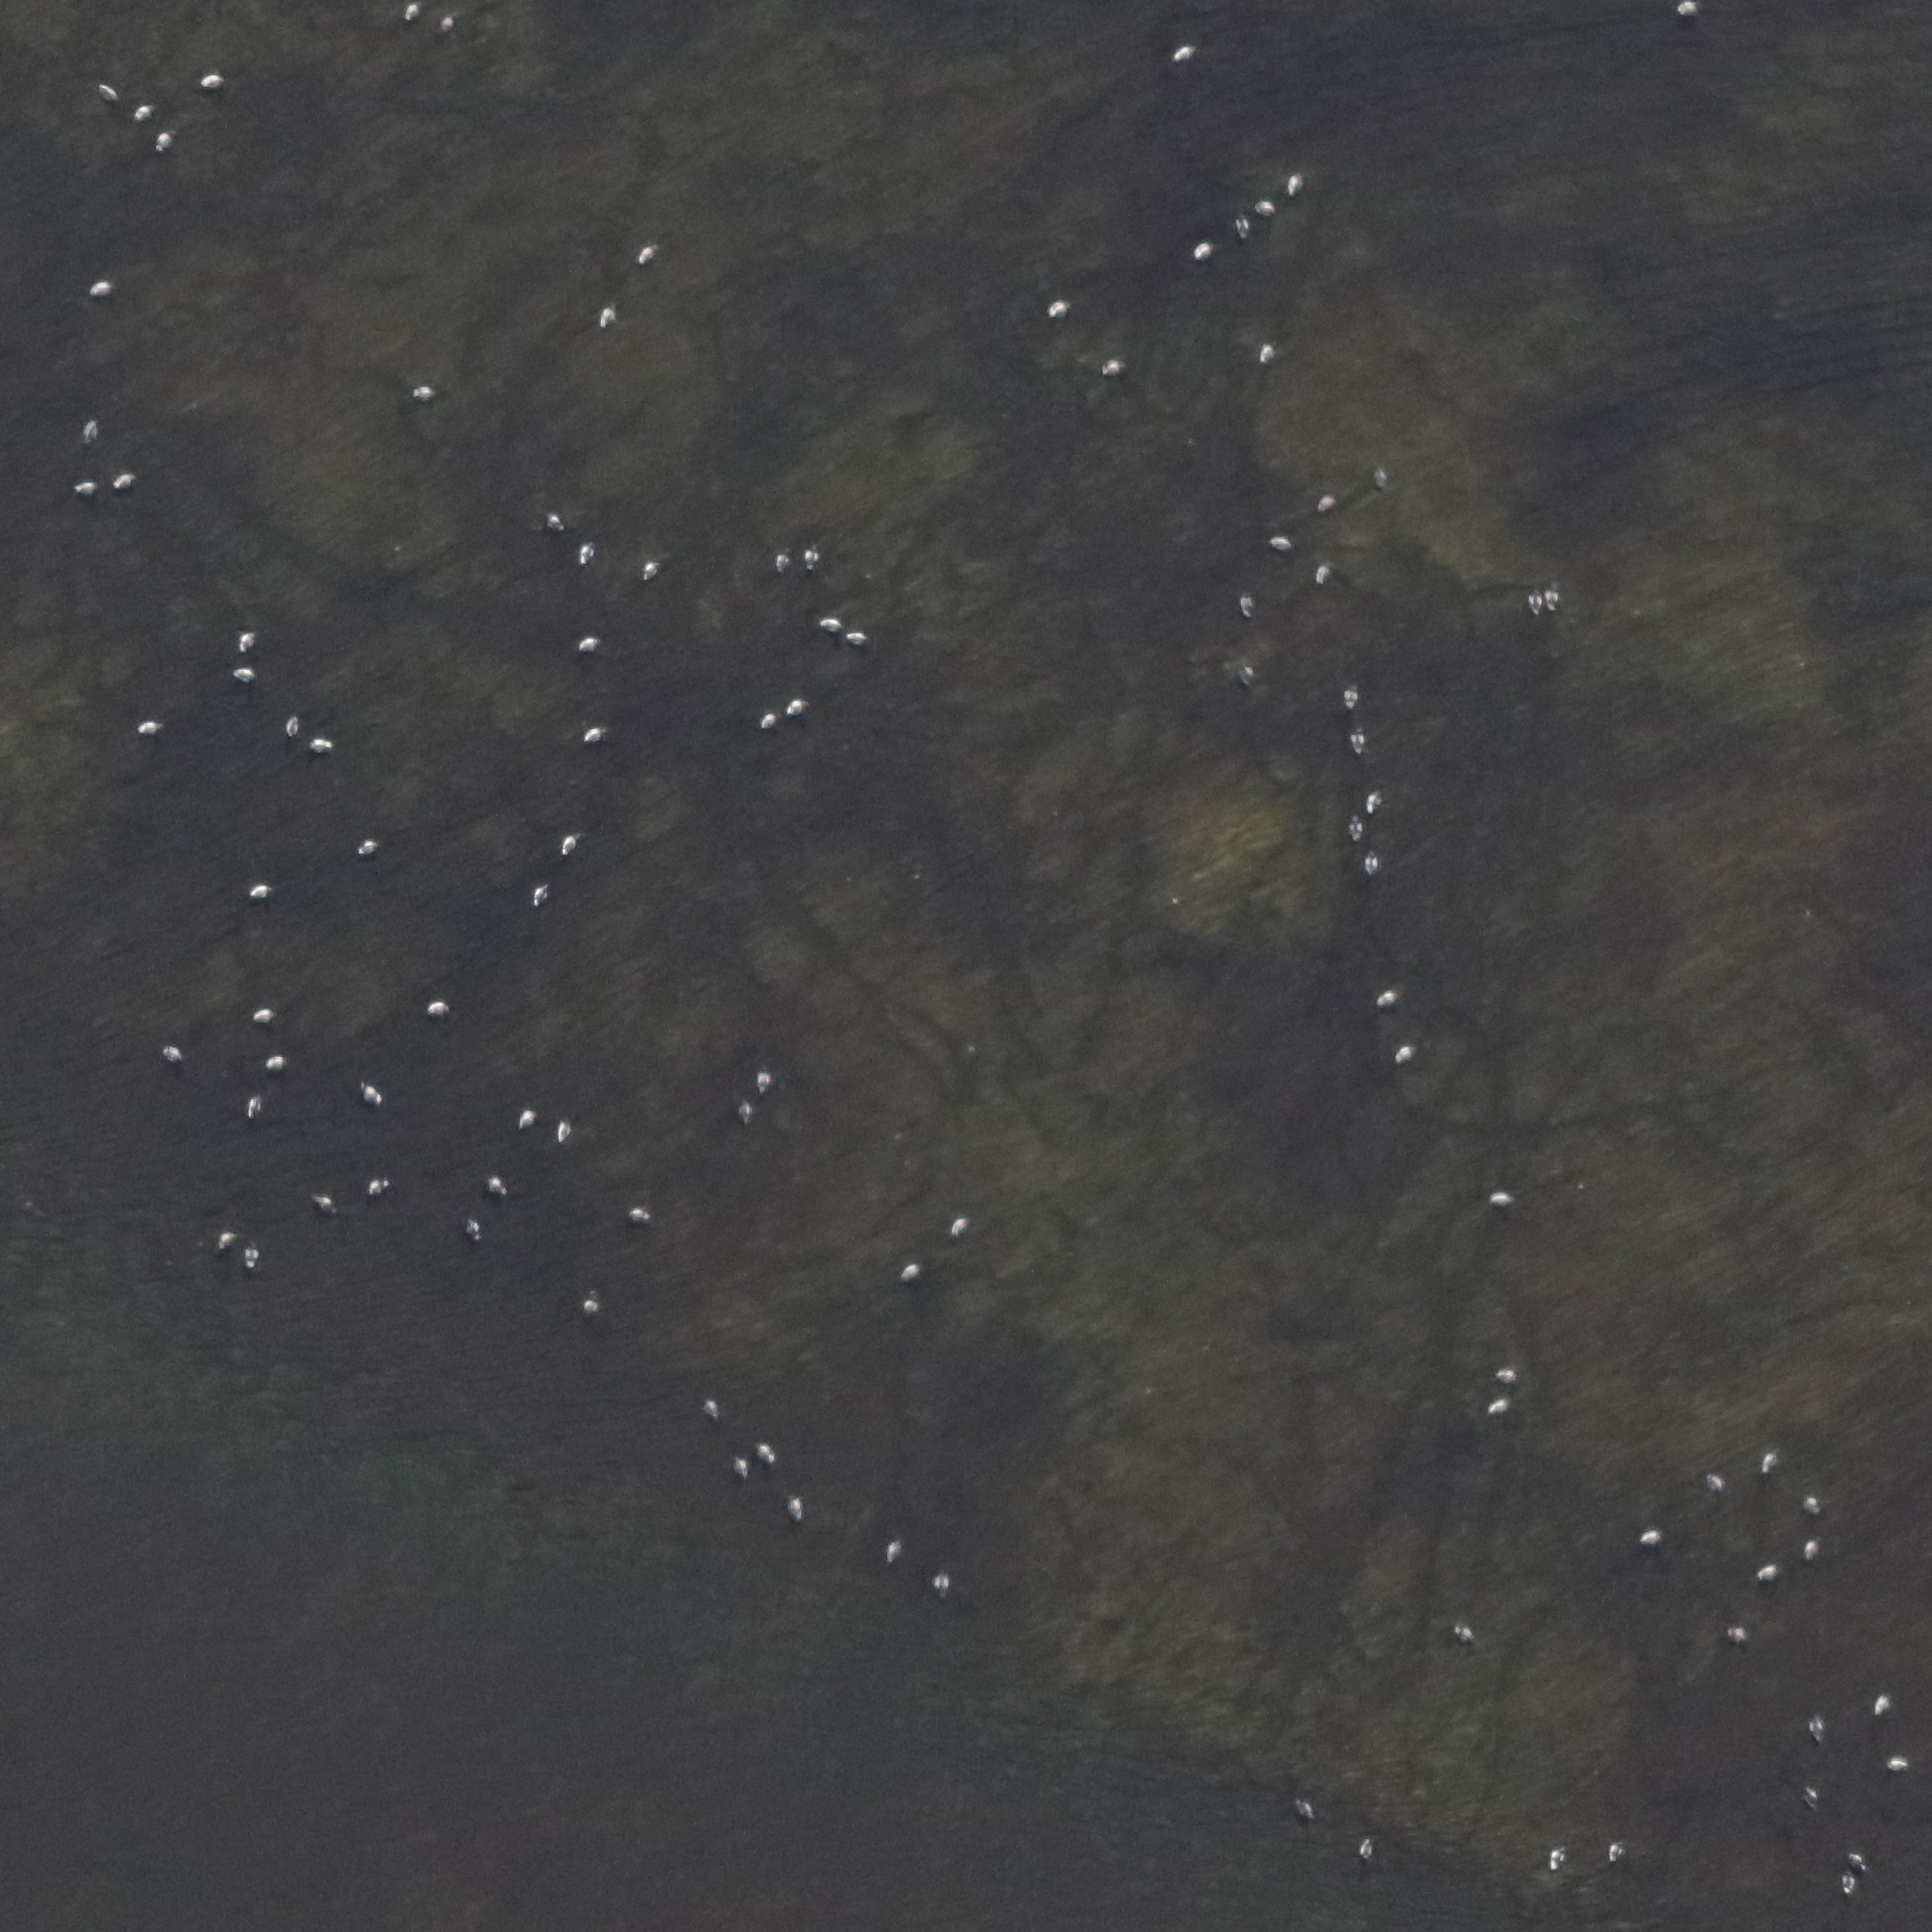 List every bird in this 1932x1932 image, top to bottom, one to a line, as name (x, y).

brant (1689, 14)
brant (414, 15)
brant (457, 21)
brant (1189, 47)
brant (219, 75)
brant (120, 83)
brant (149, 110)
brant (162, 147)
brant (1306, 182)
brant (1262, 213)
brant (1247, 229)
brant (647, 253)
brant (1213, 253)
brant (104, 287)
brant (1053, 307)
brant (611, 319)
brant (1265, 354)
brant (1109, 363)
brant (421, 394)
brant (99, 434)
brant (1366, 480)
brant (99, 482)
brant (130, 482)
brant (1330, 502)
brant (554, 523)
brant (1279, 536)
brant (808, 548)
brant (585, 558)
brant (777, 563)
brant (1330, 569)
brant (646, 571)
brant (1249, 591)
brant (1560, 593)
brant (1530, 599)
brant (832, 619)
brant (848, 630)
brant (597, 642)
brant (251, 645)
brant (250, 675)
brant (1249, 676)
brant (806, 704)
brant (1345, 705)
brant (772, 725)
brant (158, 728)
brant (305, 732)
brant (598, 734)
brant (1361, 742)
brant (332, 755)
brant (1364, 803)
brant (1346, 829)
brant (369, 836)
brant (568, 845)
brant (1367, 858)
brant (539, 891)
brant (272, 893)
brant (433, 998)
brant (1389, 998)
brant (260, 1014)
brant (281, 1049)
brant (173, 1056)
brant (1398, 1059)
brant (768, 1071)
brant (370, 1099)
brant (256, 1101)
brant (750, 1102)
brant (527, 1118)
brant (568, 1138)
brant (508, 1175)
brant (385, 1186)
brant (1500, 1192)
brant (327, 1202)
brant (640, 1216)
brant (477, 1227)
brant (960, 1227)
brant (226, 1245)
brant (255, 1253)
brant (915, 1276)
brant (597, 1305)
brant (1509, 1375)
brant (1499, 1407)
brant (715, 1421)
brant (770, 1454)
brant (1769, 1456)
brant (739, 1472)
brant (1715, 1481)
brant (1813, 1499)
brant (803, 1509)
brant (1659, 1525)
brant (1818, 1544)
brant (895, 1556)
brant (1763, 1574)
brant (946, 1582)
brant (1747, 1628)
brant (1463, 1635)
brant (1879, 1701)
brant (1819, 1735)
brant (1900, 1765)
brant (1809, 1793)
brant (1304, 1806)
brant (1620, 1852)
brant (1363, 1856)
brant (1555, 1858)
brant (1862, 1862)
brant (1848, 1889)